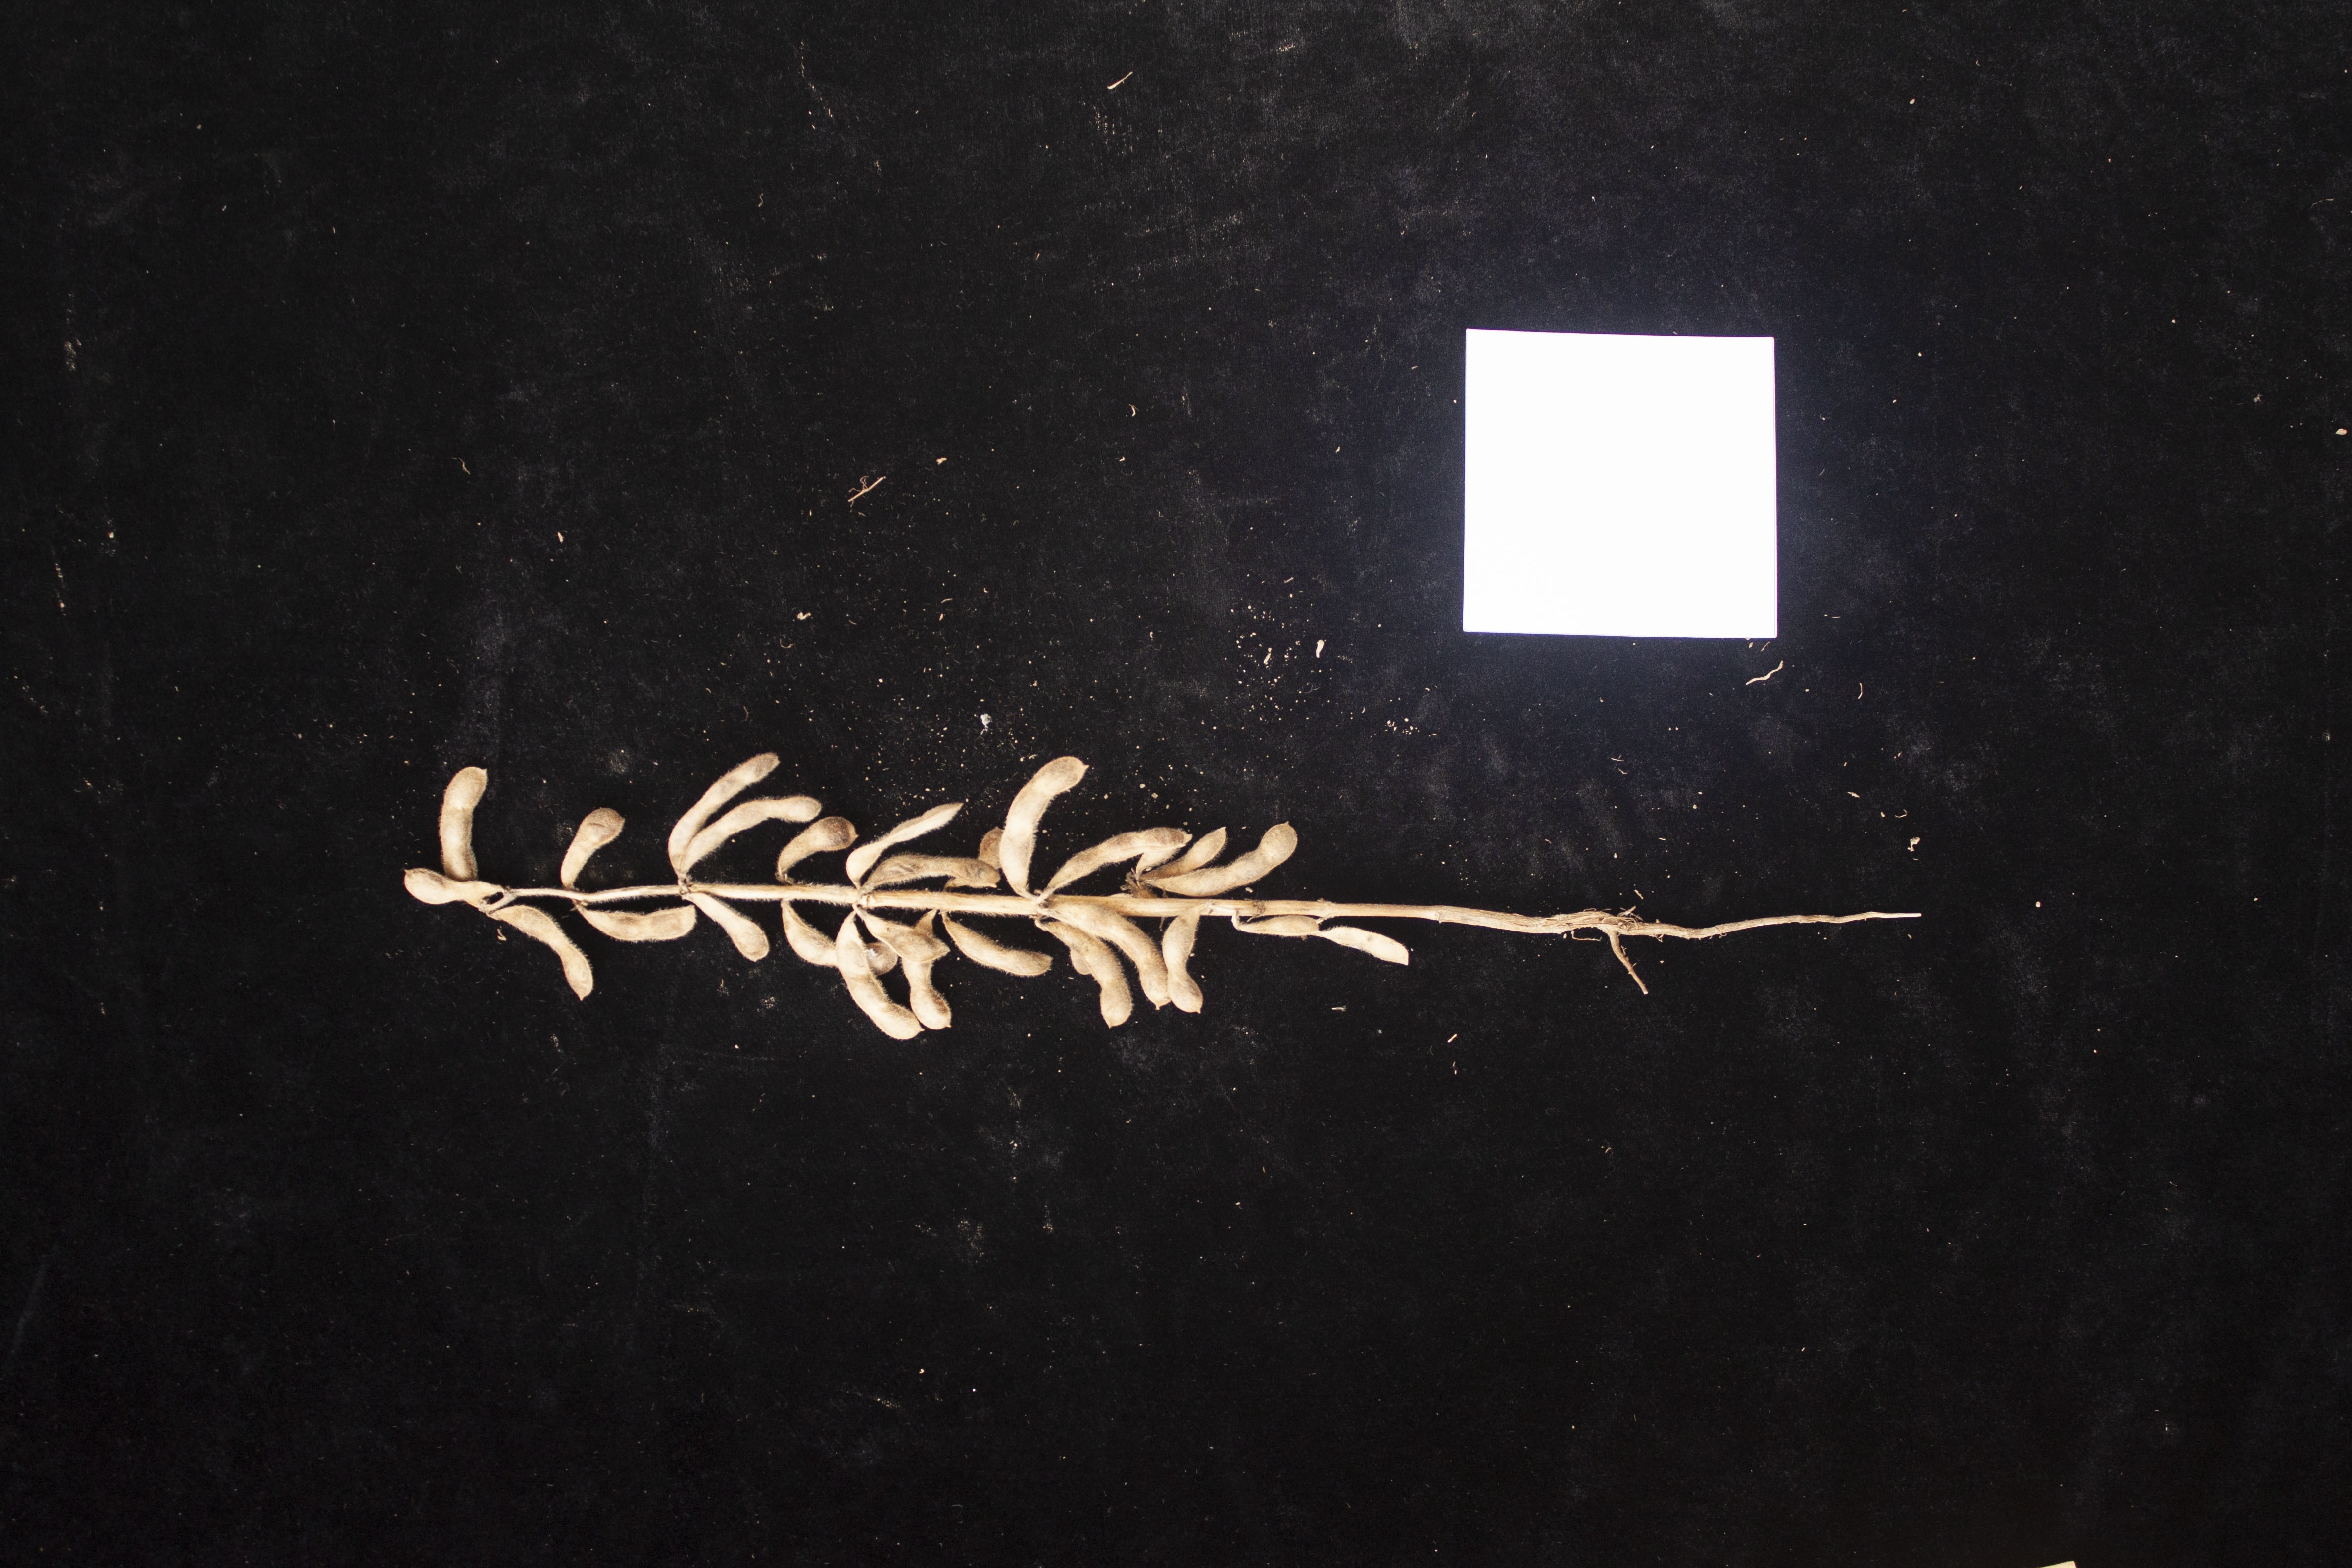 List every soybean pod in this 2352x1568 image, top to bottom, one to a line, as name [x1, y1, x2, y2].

soybean pod [667, 754, 779, 876]
soybean pod [1000, 756, 1089, 899]
soybean pod [439, 766, 487, 881]
soybean pod [681, 798, 822, 874]
soybean pod [845, 804, 964, 892]
soybean pod [559, 808, 626, 892]
soybean pod [777, 817, 858, 882]
soybean pod [1141, 823, 1298, 898]
soybean pod [1148, 826, 1227, 878]
soybean pod [1040, 828, 1187, 900]
soybean pod [976, 831, 1003, 870]
soybean pod [1136, 844, 1183, 879]
soybean pod [861, 857, 1001, 894]
soybean pod [403, 869, 503, 906]
soybean pod [682, 893, 770, 964]
soybean pod [781, 901, 899, 974]
soybean pod [1038, 904, 1169, 1008]
soybean pod [576, 905, 696, 942]
soybean pod [491, 906, 593, 1003]
soybean pod [855, 906, 950, 958]
soybean pod [901, 911, 952, 1031]
soybean pod [834, 911, 922, 1042]
soybean pod [940, 913, 1050, 978]
soybean pod [1232, 916, 1319, 938]
soybean pod [1161, 917, 1204, 1013]
soybean pod [1035, 923, 1136, 1029]
soybean pod [1320, 927, 1408, 968]